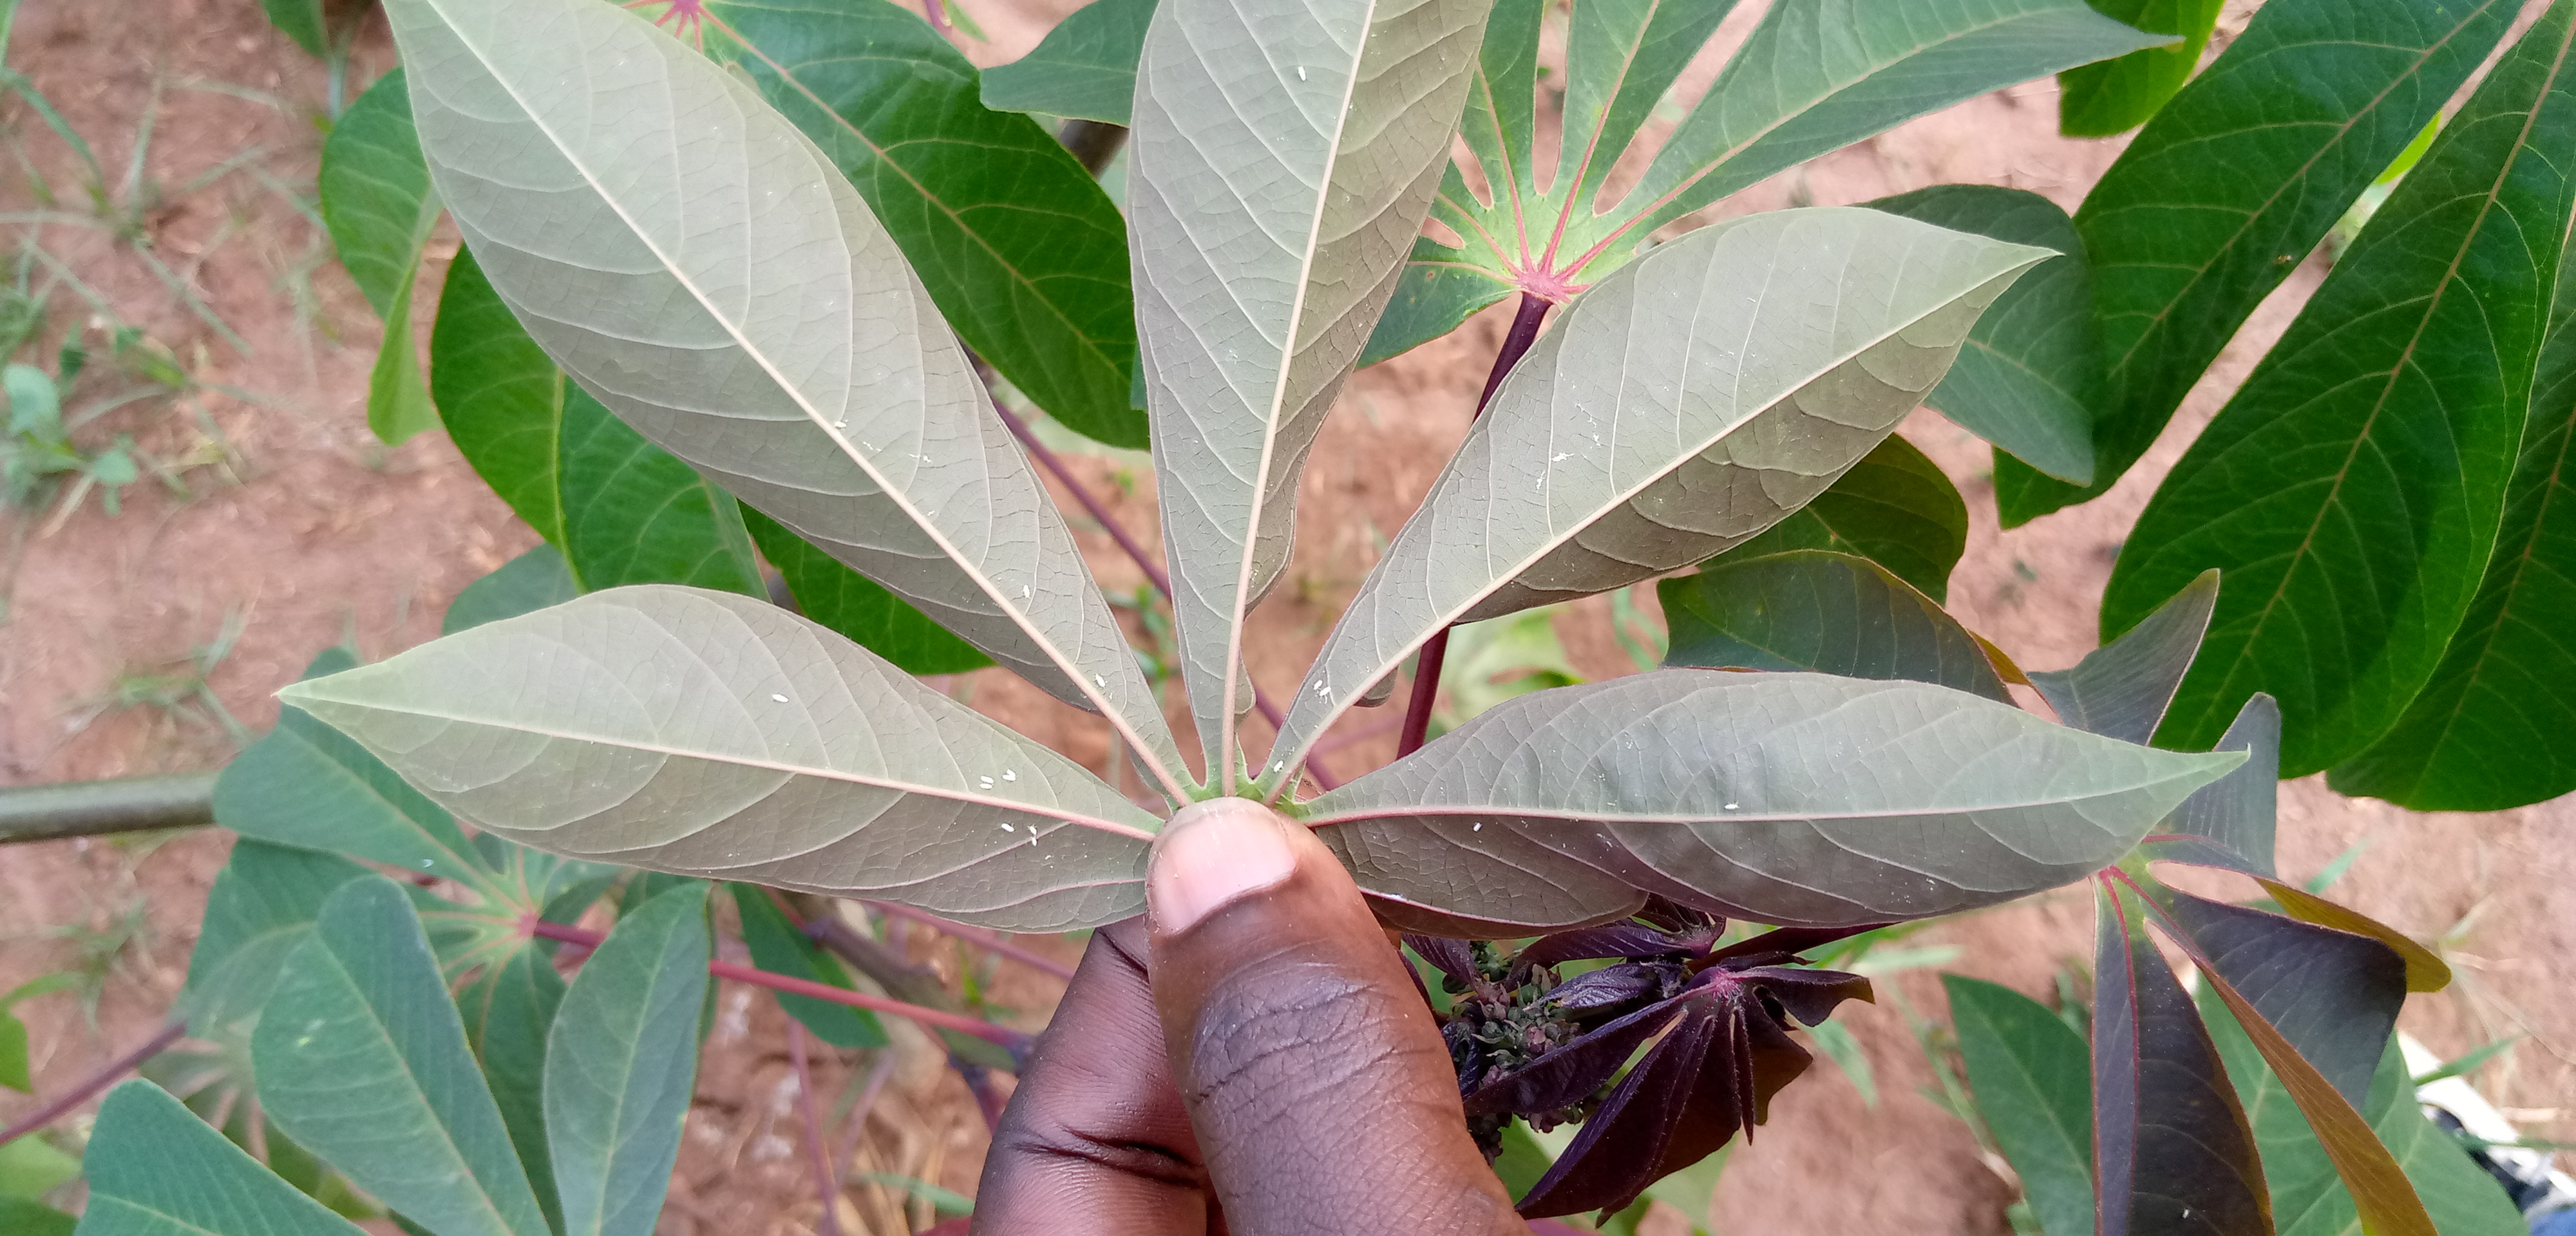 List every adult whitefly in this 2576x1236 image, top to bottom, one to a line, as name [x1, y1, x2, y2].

whitefly [1295, 64, 1308, 82]
whitefly [1021, 582, 1032, 603]
whitefly [1094, 671, 1107, 689]
whitefly [1312, 678, 1323, 691]
whitefly [1319, 685, 1332, 698]
whitefly [770, 691, 791, 705]
whitefly [1272, 758, 1285, 774]
whitefly [1001, 765, 1017, 782]
whitefly [976, 772, 994, 783]
whitefly [978, 781, 994, 791]
whitefly [1723, 800, 1739, 812]
whitefly [1472, 819, 1484, 834]
whitefly [999, 820, 1016, 834]
whitefly [1028, 822, 1039, 836]
whitefly [1030, 836, 1039, 849]